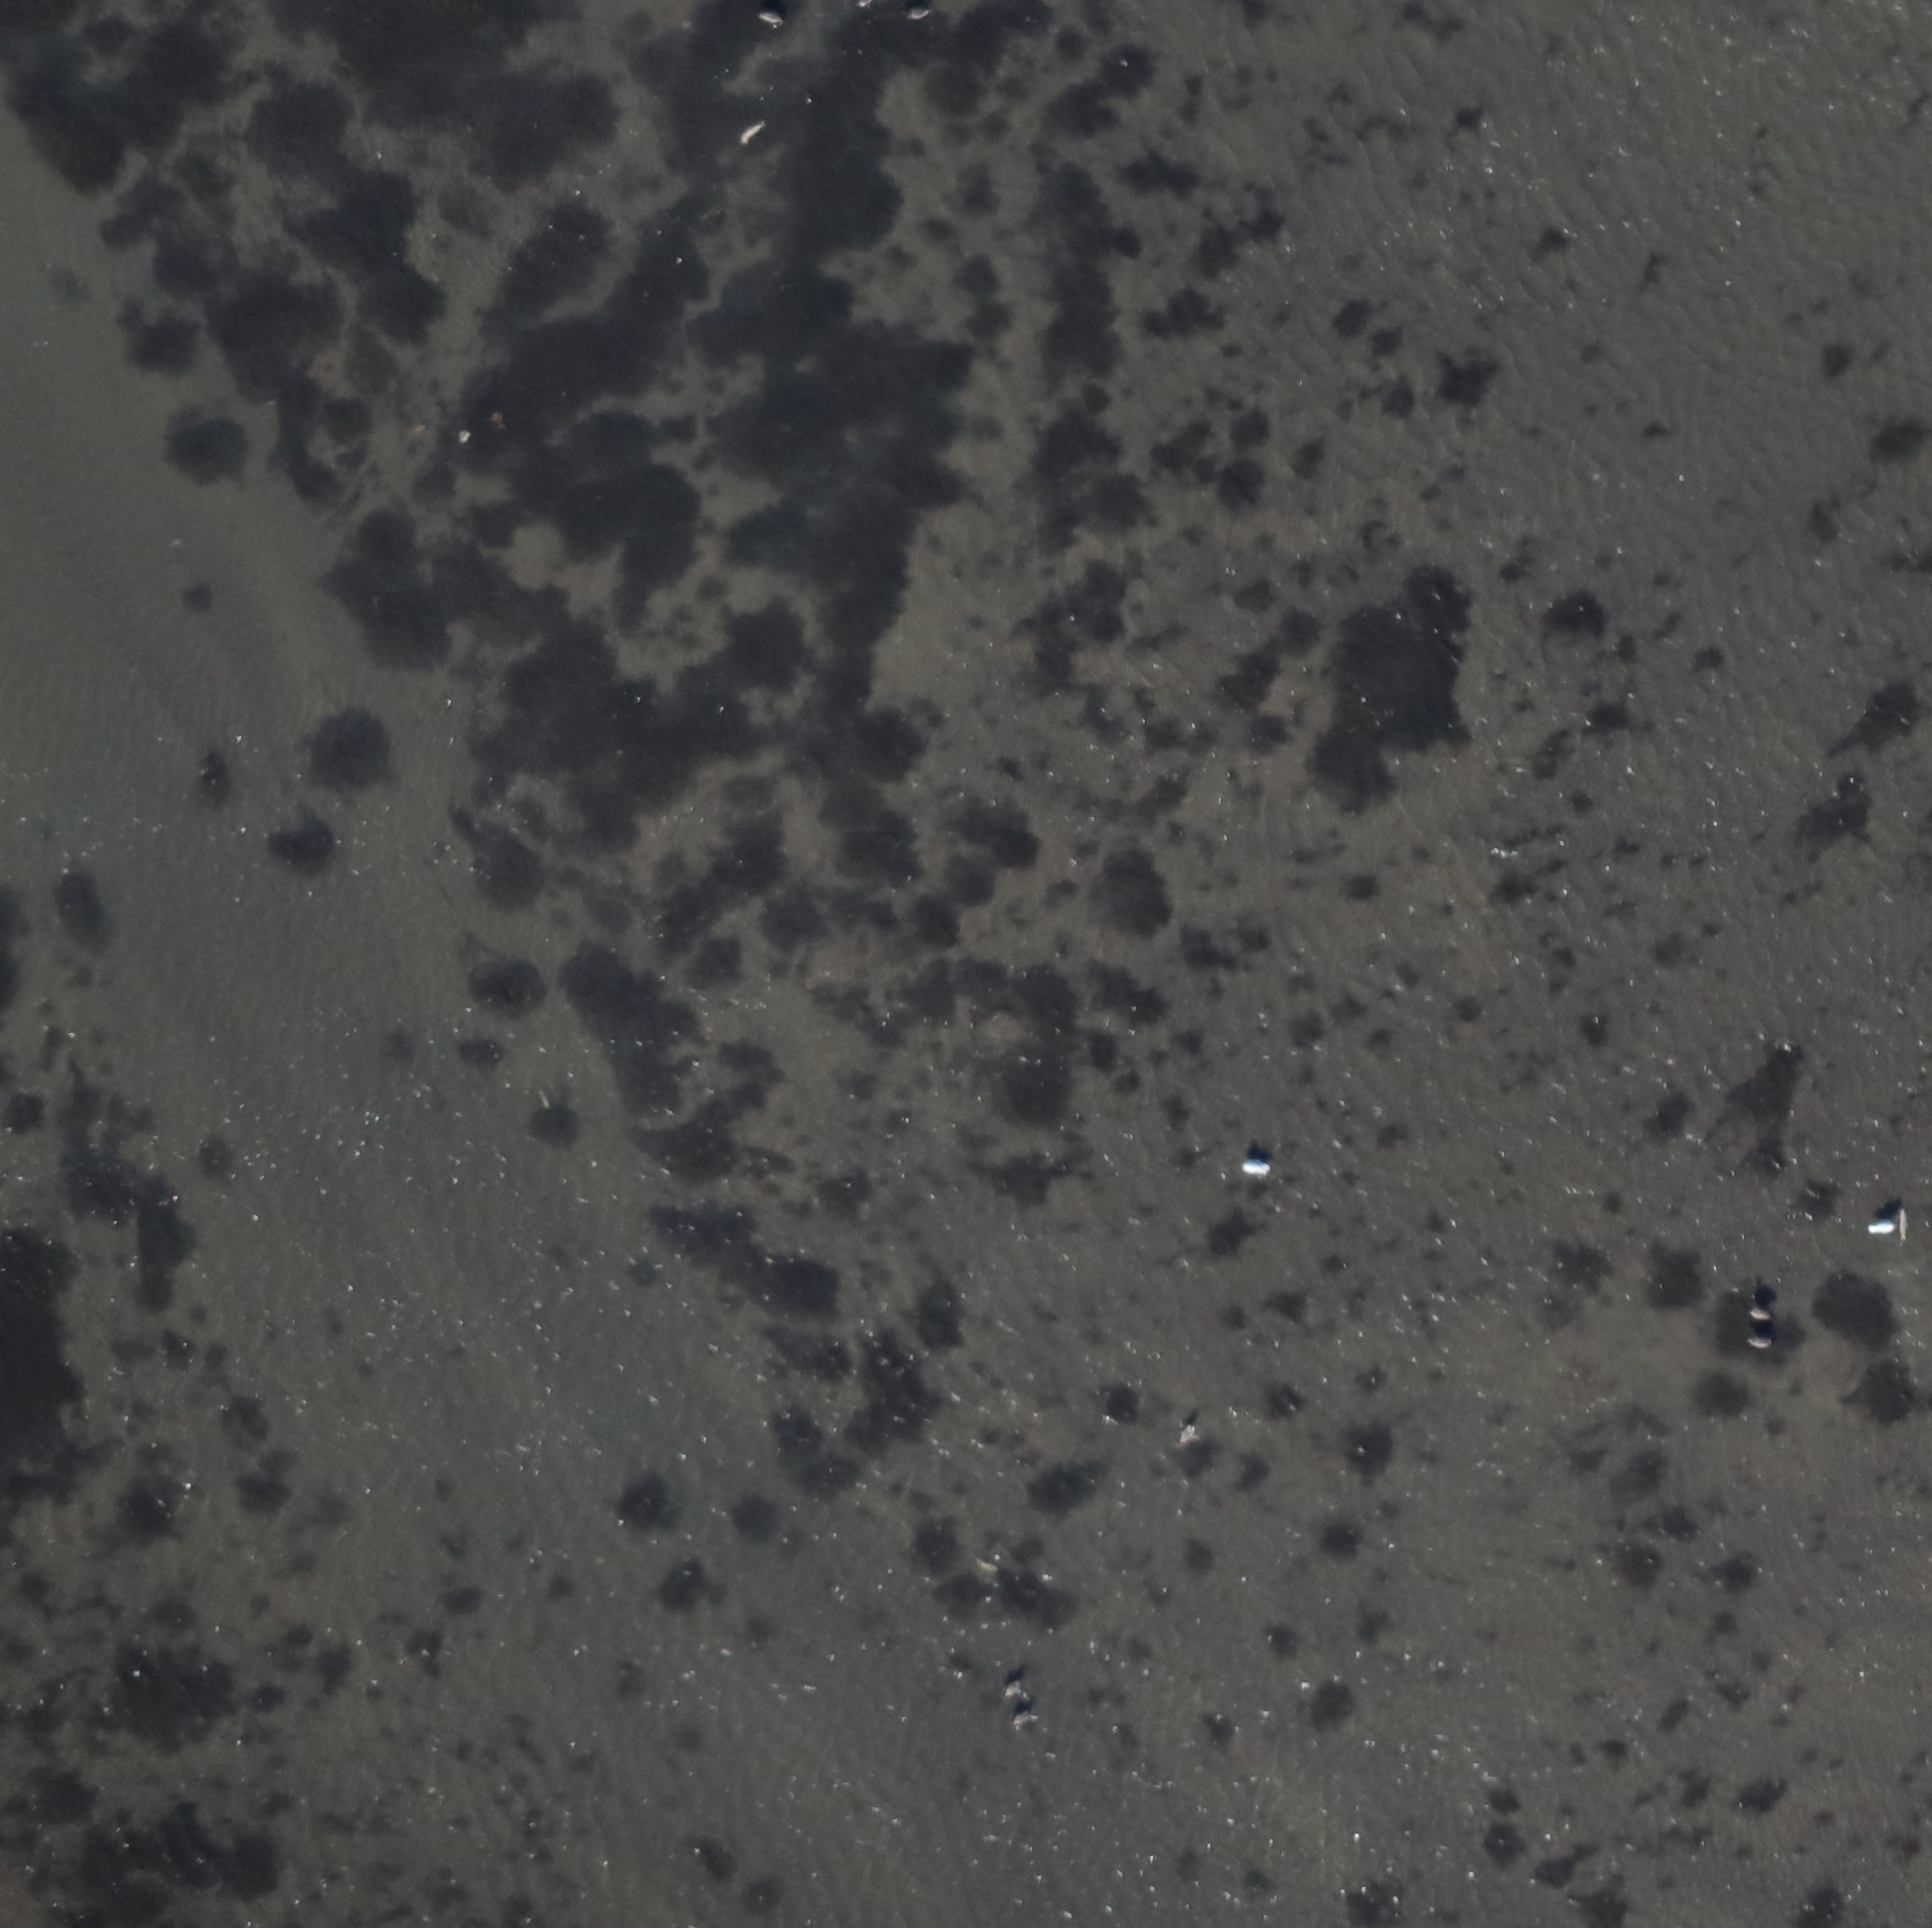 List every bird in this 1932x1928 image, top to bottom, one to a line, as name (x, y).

Canada goose (862, 1)
Canada goose (917, 13)
Canada goose (772, 18)
gull (1255, 1168)
gull (1882, 1227)
Canada goose (1760, 1312)
Canada goose (1763, 1343)
other bird (1189, 1436)
other bird (1012, 1688)
other bird (1020, 1716)